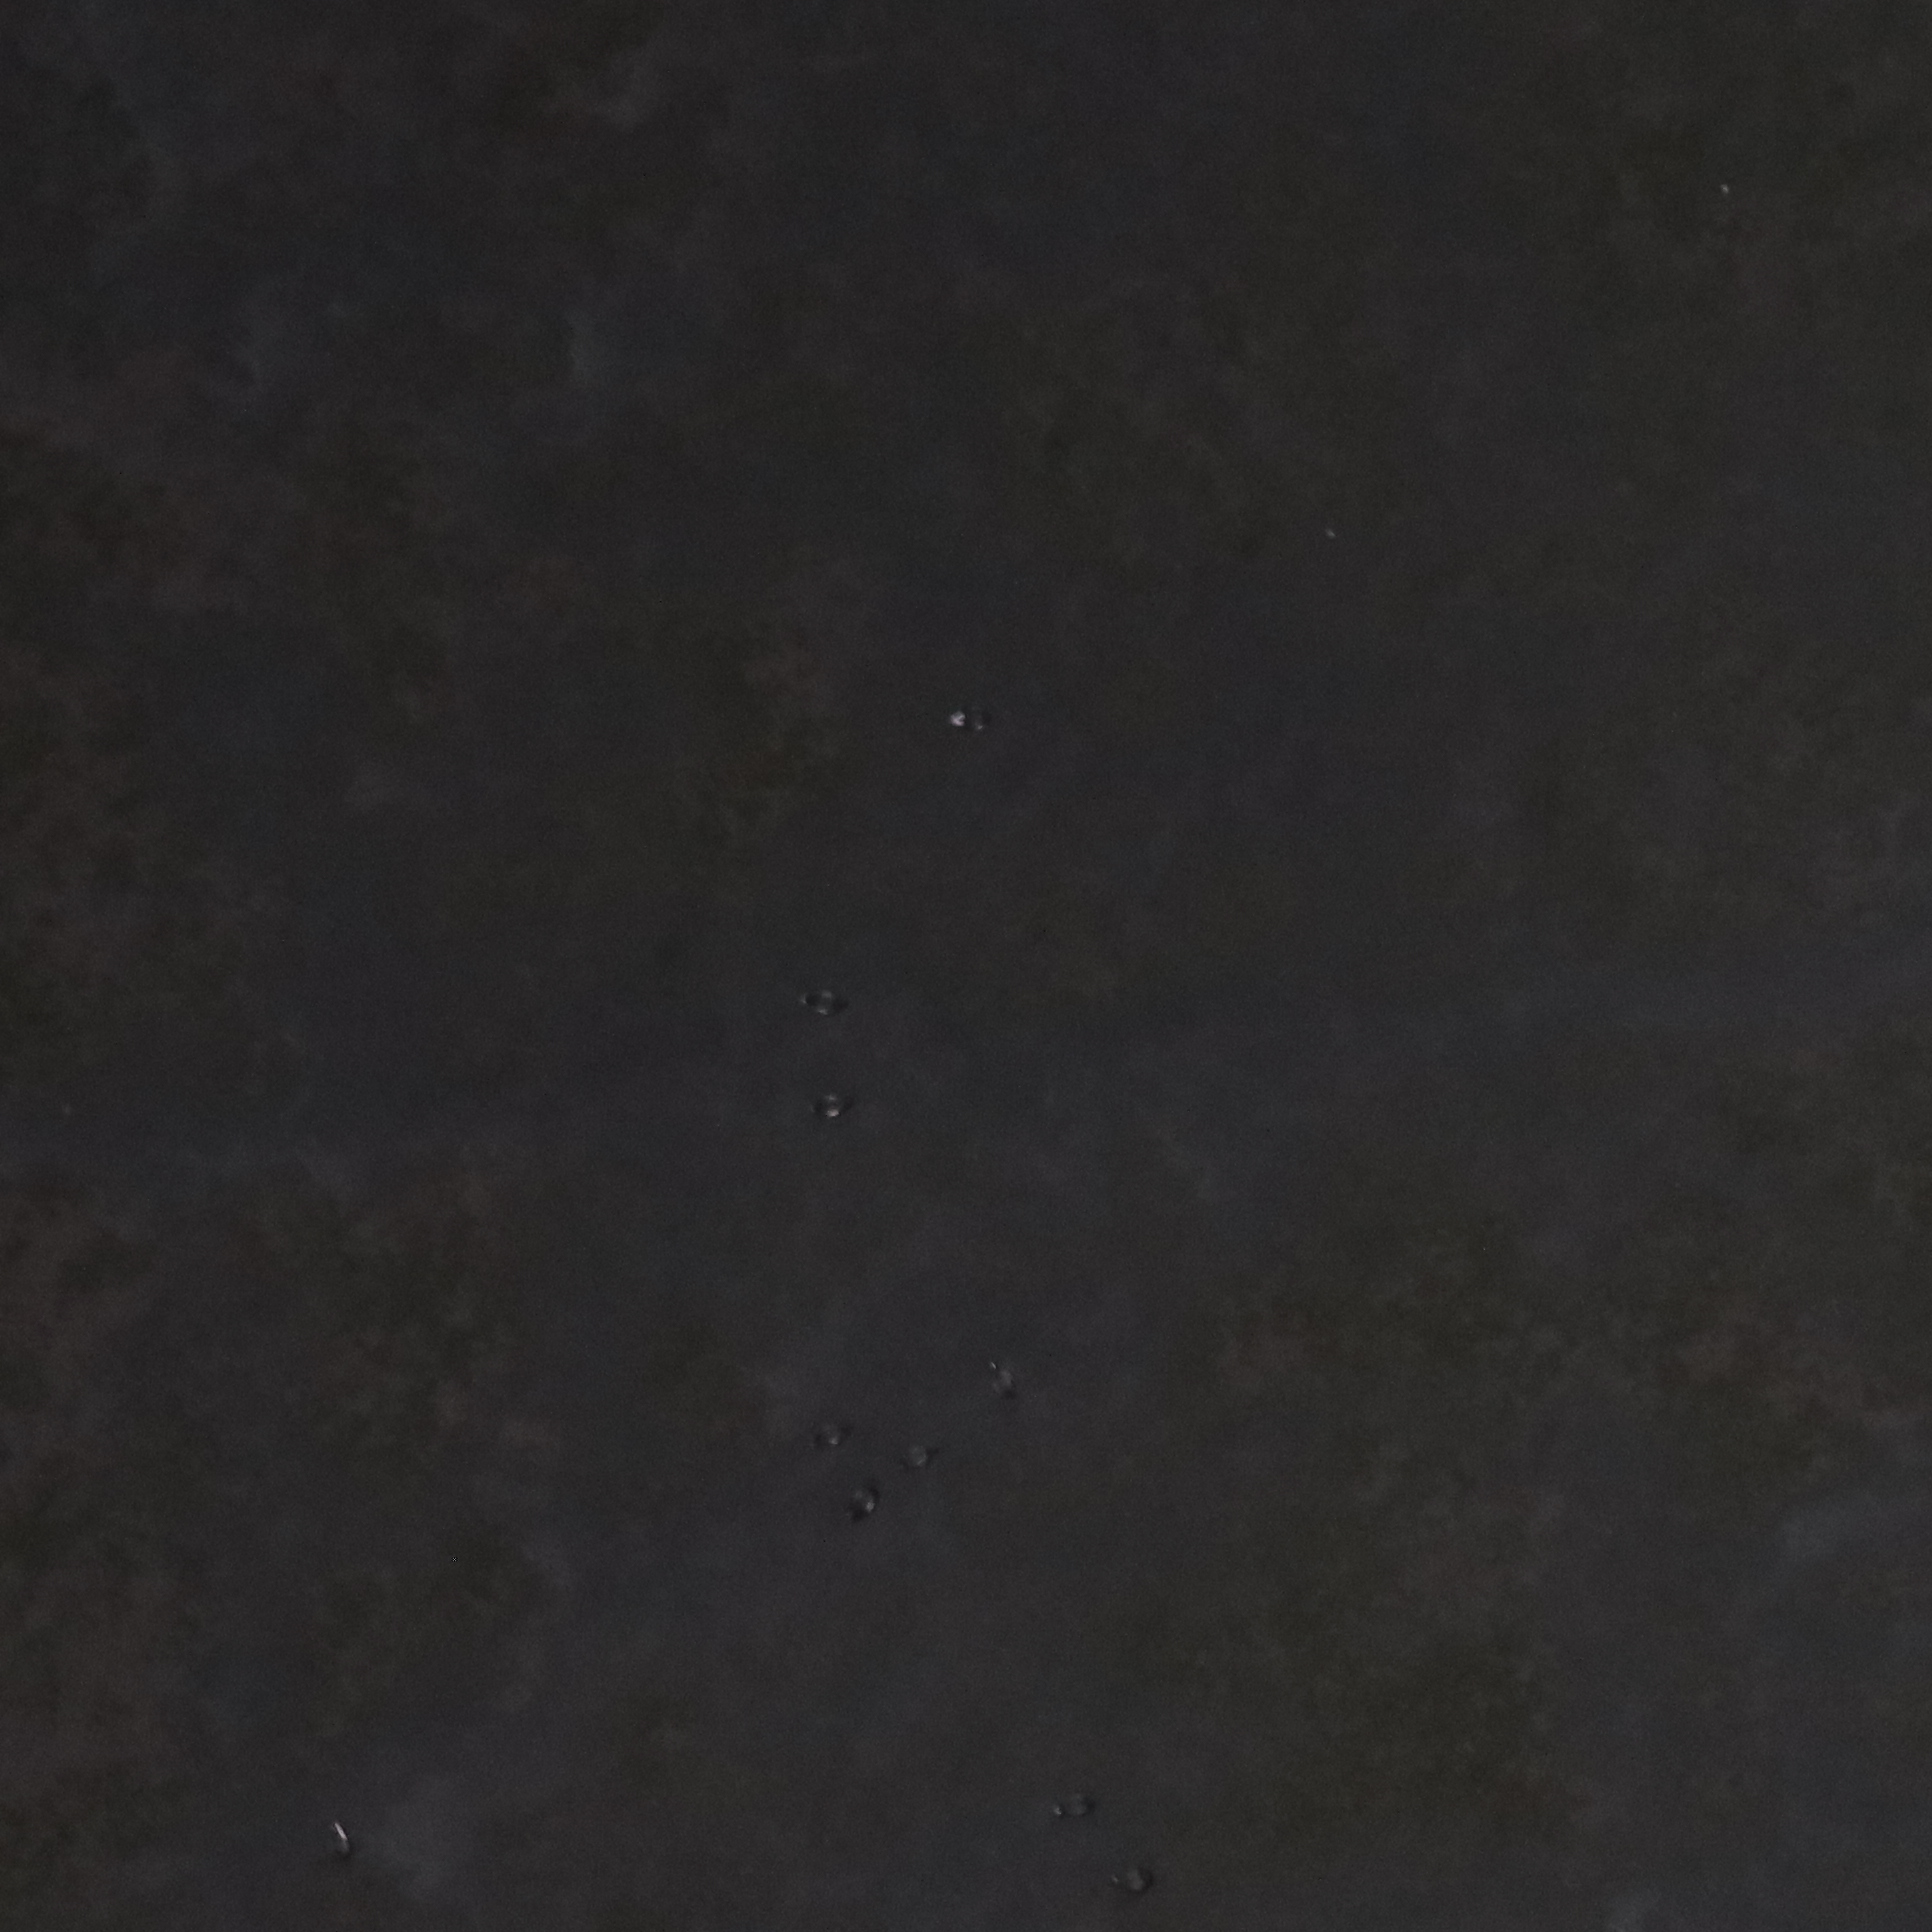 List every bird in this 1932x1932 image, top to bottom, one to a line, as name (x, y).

brant (972, 719)
brant (823, 1002)
brant (828, 1105)
brant (1003, 1382)
brant (832, 1437)
brant (920, 1464)
brant (860, 1505)
brant (1074, 1806)
brant (342, 1839)
brant (1127, 1878)